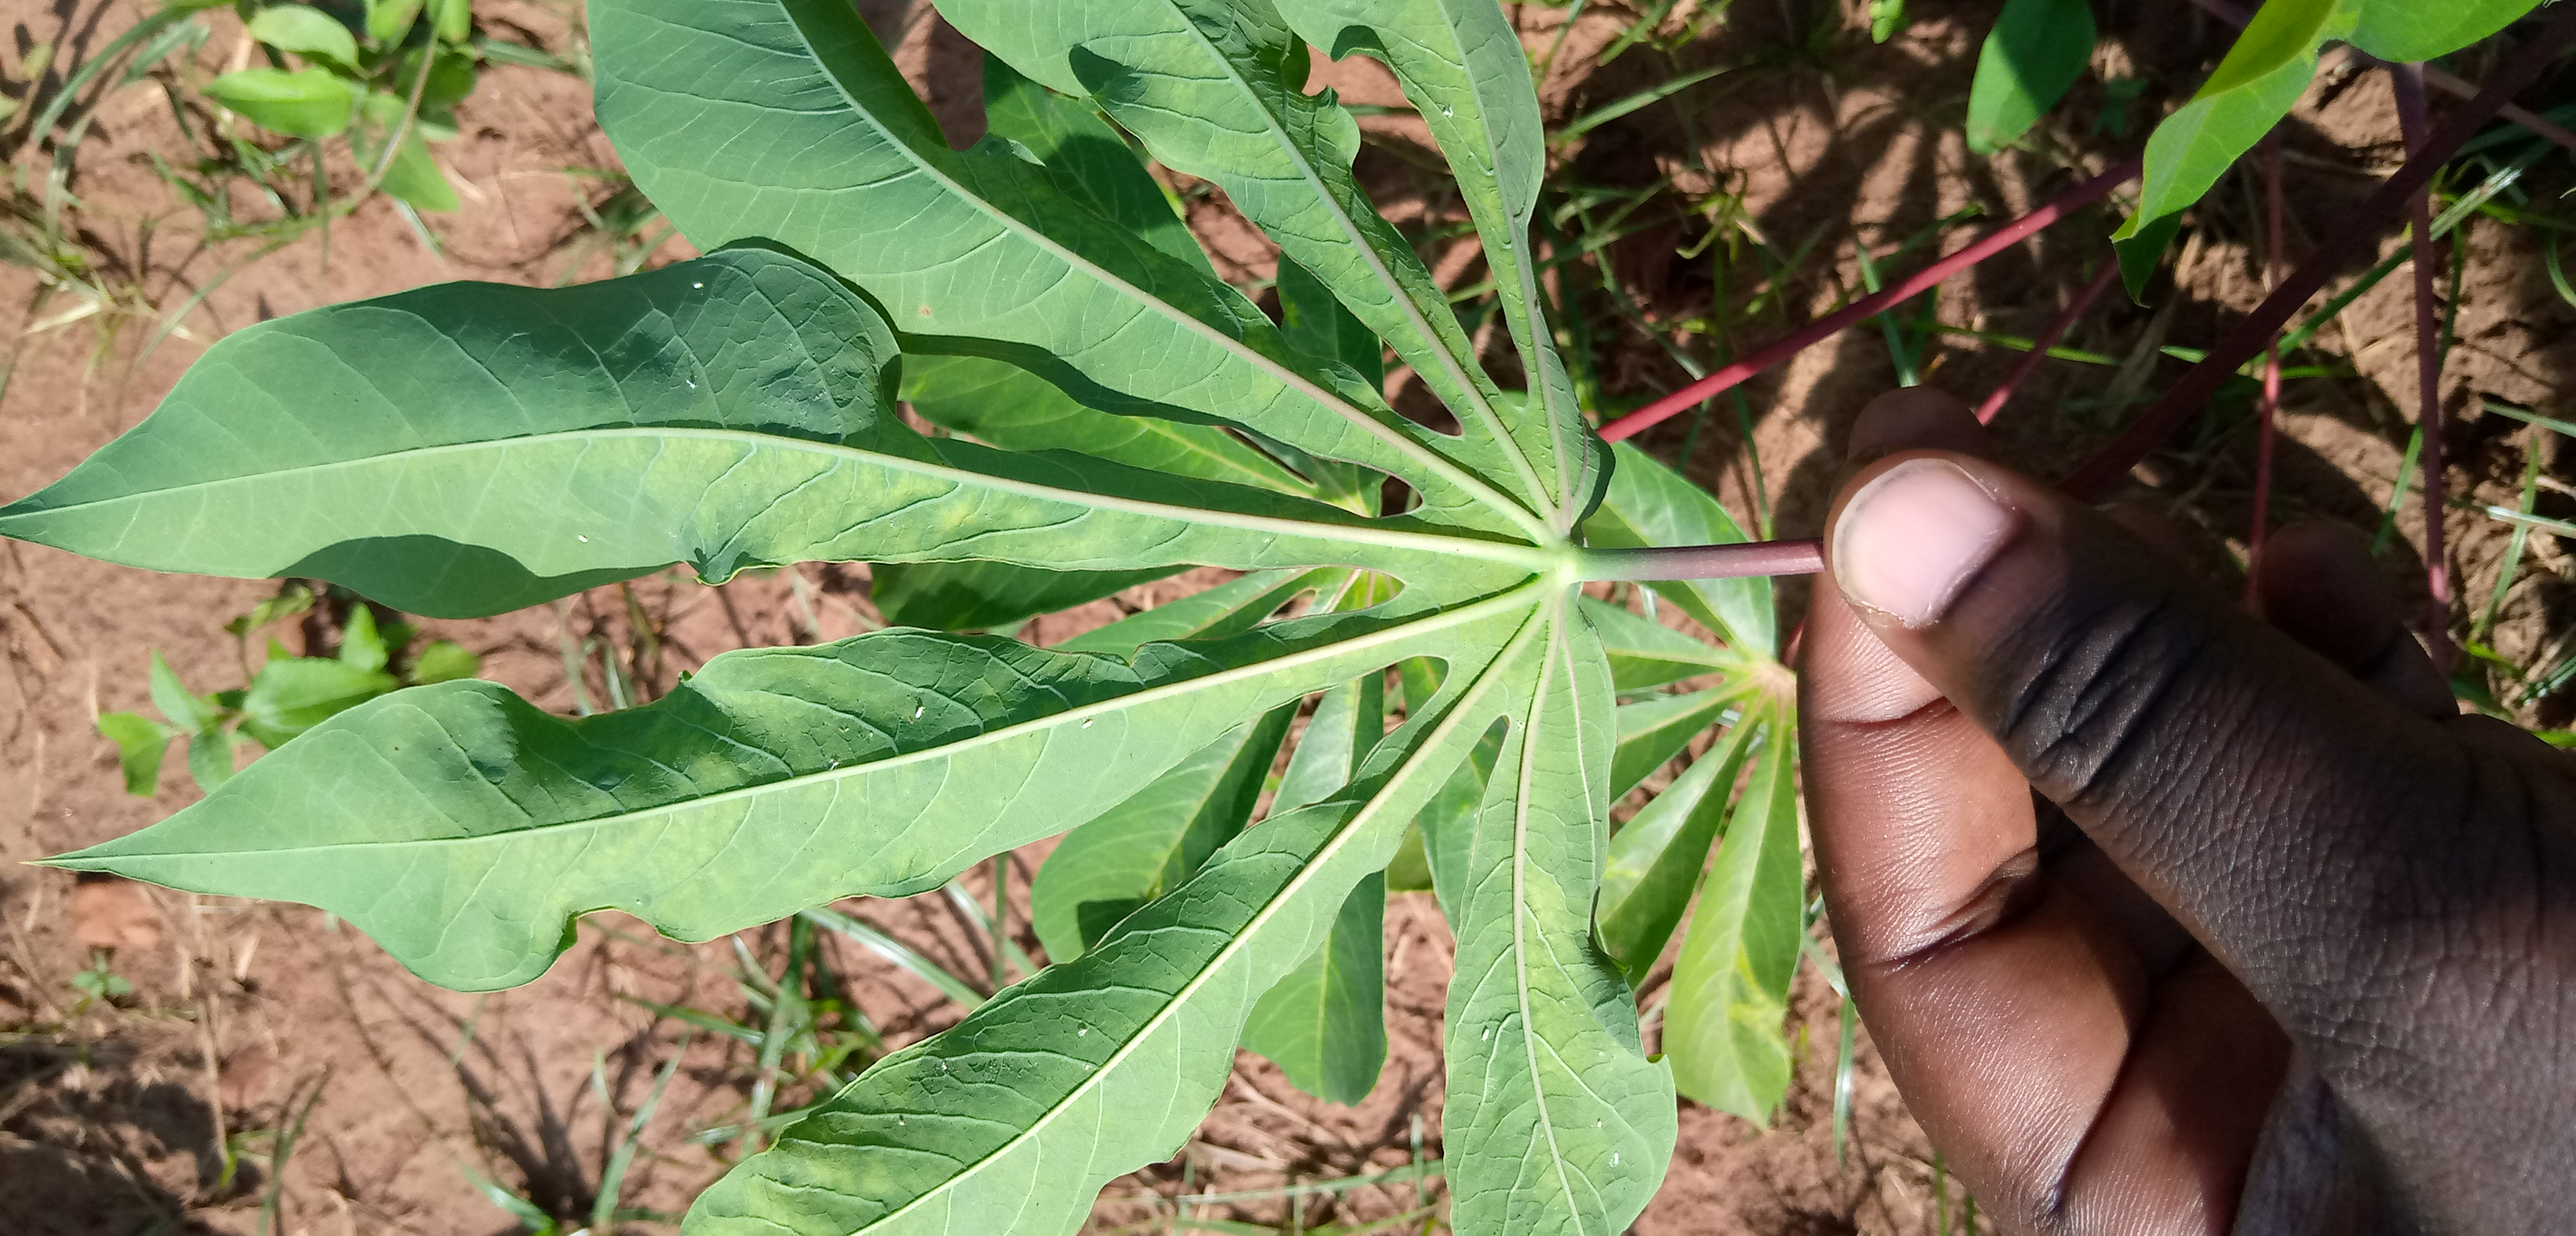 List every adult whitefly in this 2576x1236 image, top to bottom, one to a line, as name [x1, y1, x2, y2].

whitefly [1427, 100, 1463, 134]
whitefly [690, 273, 714, 304]
whitefly [672, 368, 726, 407]
whitefly [559, 523, 611, 561]
whitefly [904, 693, 925, 726]
whitefly [1066, 708, 1105, 749]
whitefly [1506, 714, 1539, 736]
whitefly [822, 757, 848, 783]
whitefly [1072, 1015, 1103, 1043]
whitefly [1461, 1020, 1504, 1051]
whitefly [933, 1053, 958, 1089]
whitefly [891, 1102, 933, 1143]
whitefly [1591, 1114, 1609, 1136]
whitefly [1595, 1151, 1638, 1179]